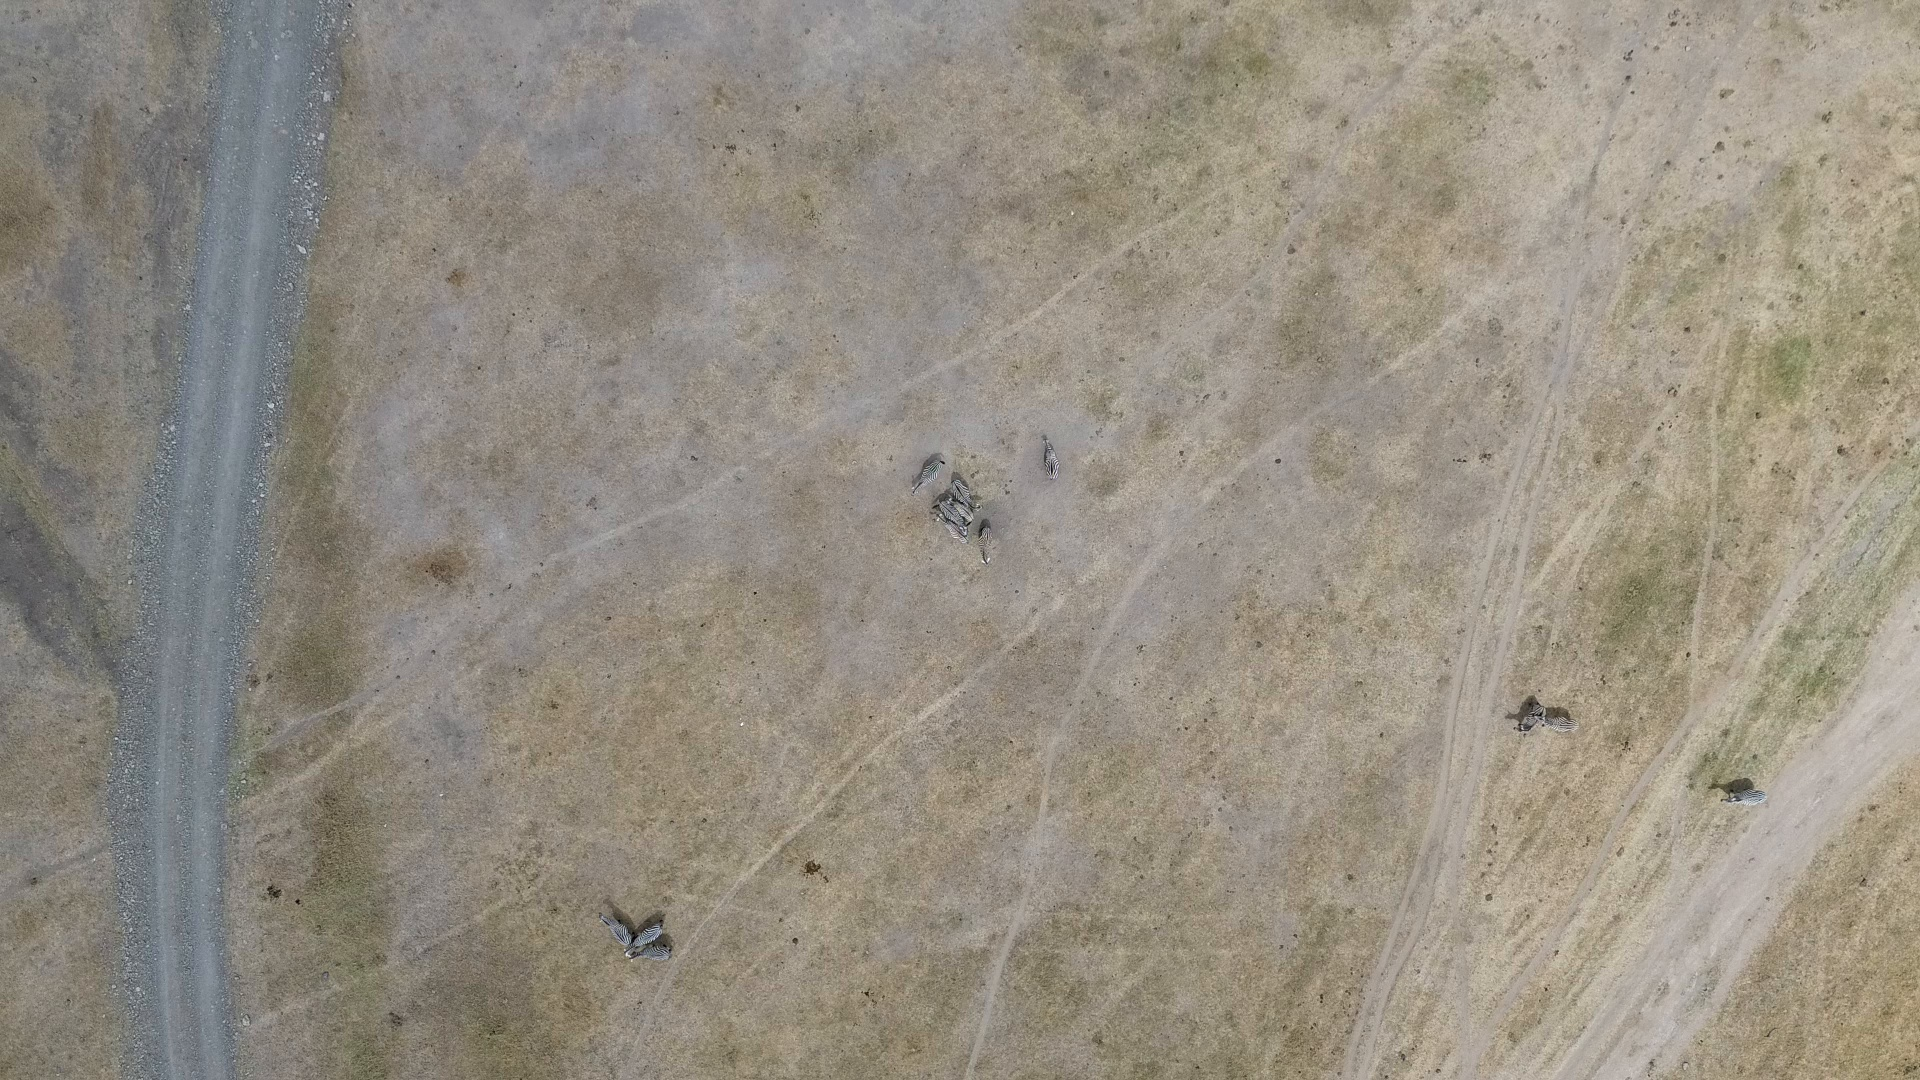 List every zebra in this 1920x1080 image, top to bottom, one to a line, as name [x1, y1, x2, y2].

zebra [1041, 436, 1060, 479]
zebra [914, 458, 942, 495]
zebra [952, 479, 984, 509]
zebra [947, 498, 974, 520]
zebra [939, 499, 967, 534]
zebra [936, 512, 969, 544]
zebra [979, 526, 993, 564]
zebra [1519, 706, 1541, 731]
zebra [1535, 715, 1577, 732]
zebra [1722, 789, 1767, 806]
zebra [601, 914, 629, 942]
zebra [633, 924, 665, 946]
zebra [622, 939, 636, 960]
zebra [639, 945, 673, 959]